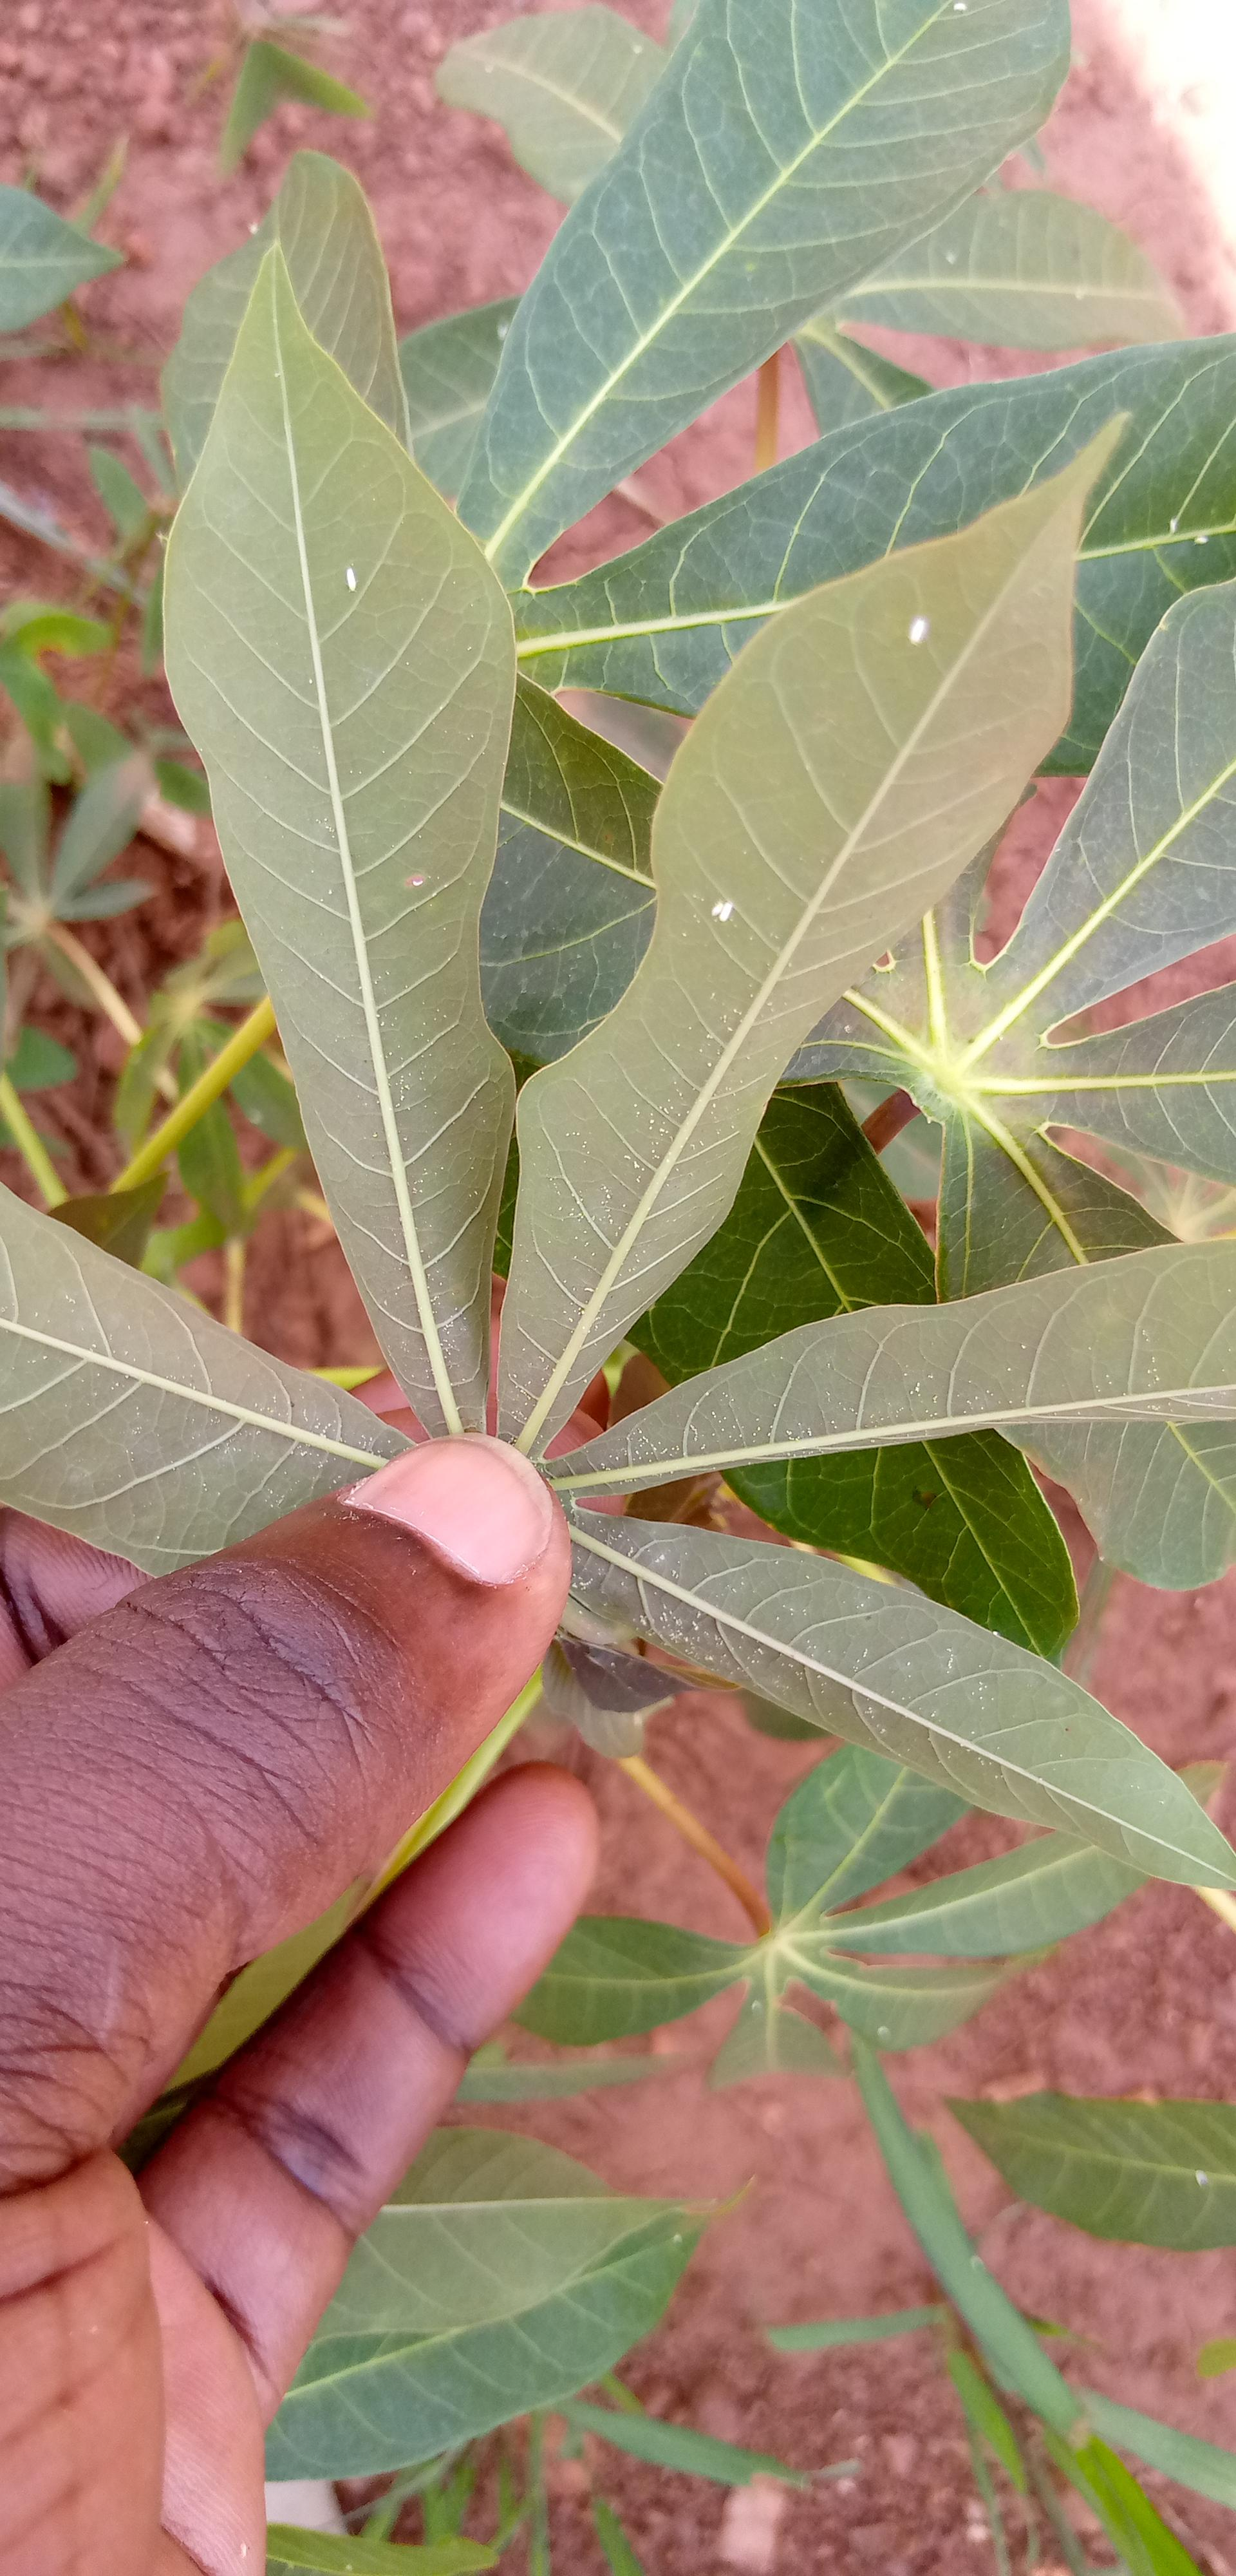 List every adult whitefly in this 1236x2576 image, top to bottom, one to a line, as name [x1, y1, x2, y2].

whitefly [951, 2, 968, 13]
whitefly [1164, 516, 1181, 536]
whitefly [1190, 536, 1210, 549]
whitefly [343, 564, 360, 594]
whitefly [906, 614, 930, 650]
whitefly [711, 900, 723, 919]
whitefly [718, 901, 735, 923]